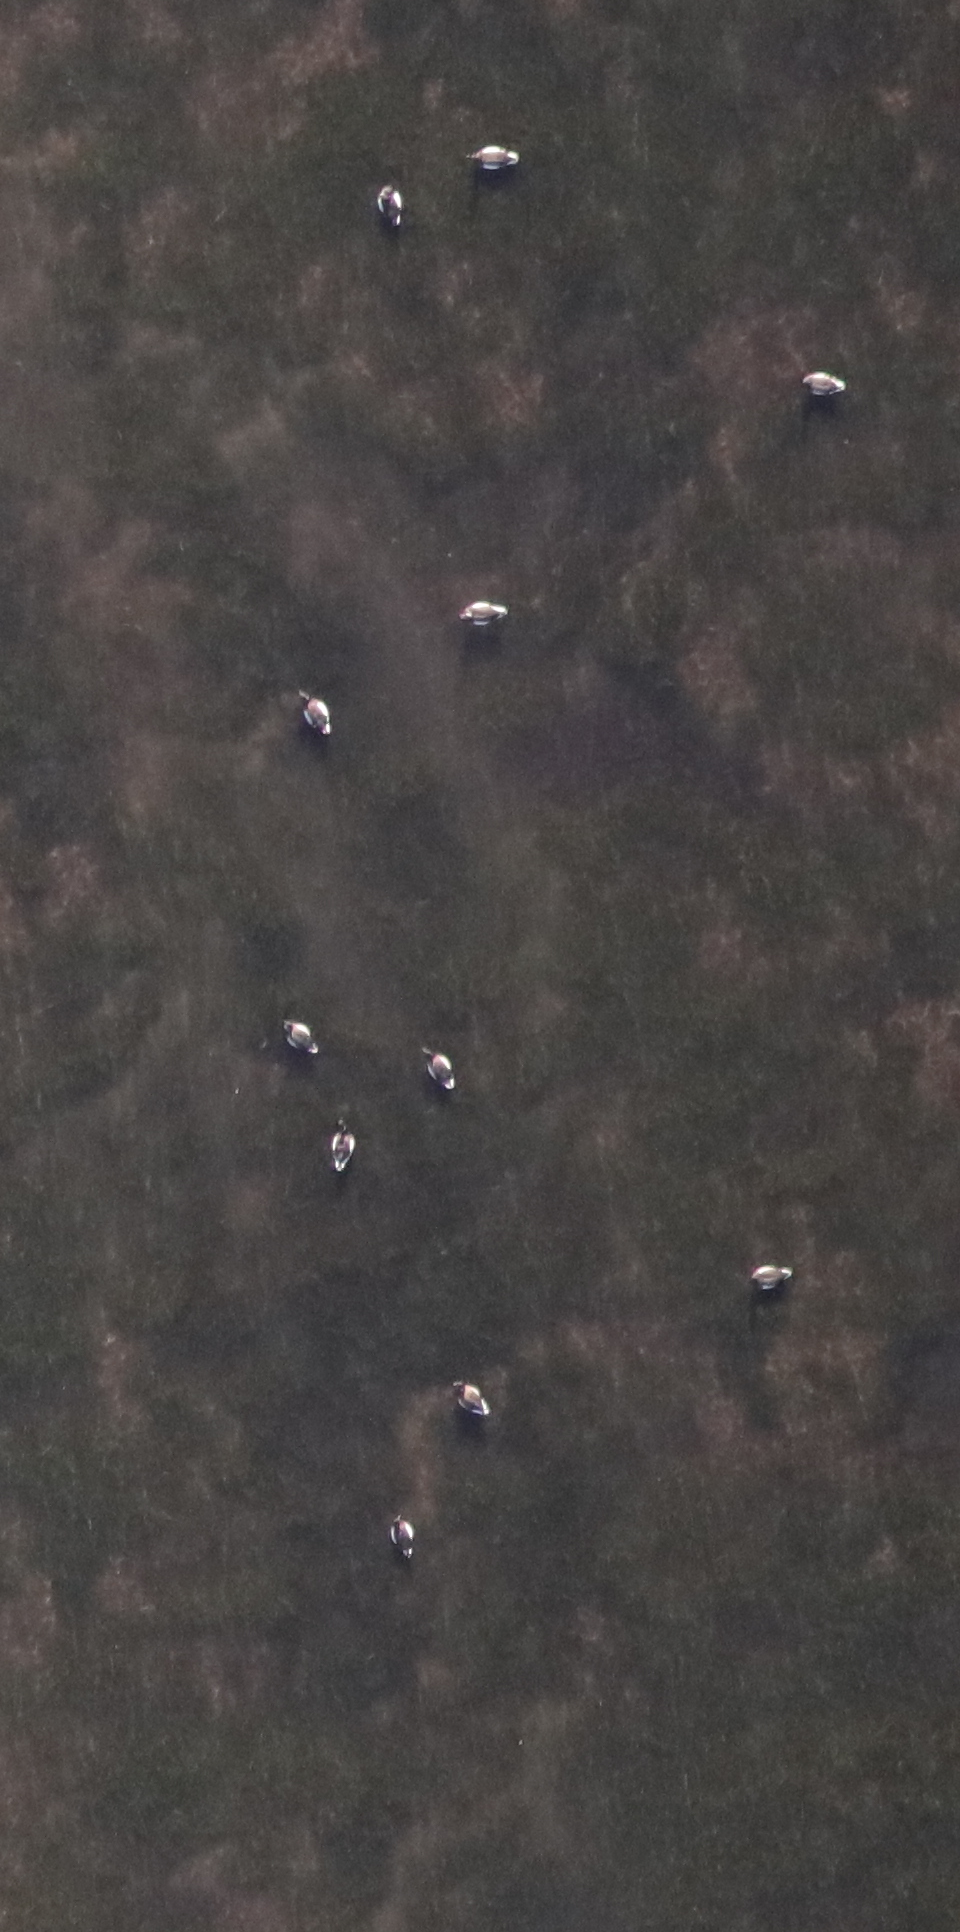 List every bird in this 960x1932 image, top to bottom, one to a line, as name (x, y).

brant (493, 158)
brant (390, 204)
brant (821, 384)
brant (482, 614)
brant (315, 714)
brant (300, 1036)
brant (439, 1070)
brant (342, 1147)
brant (768, 1277)
brant (471, 1399)
brant (402, 1536)